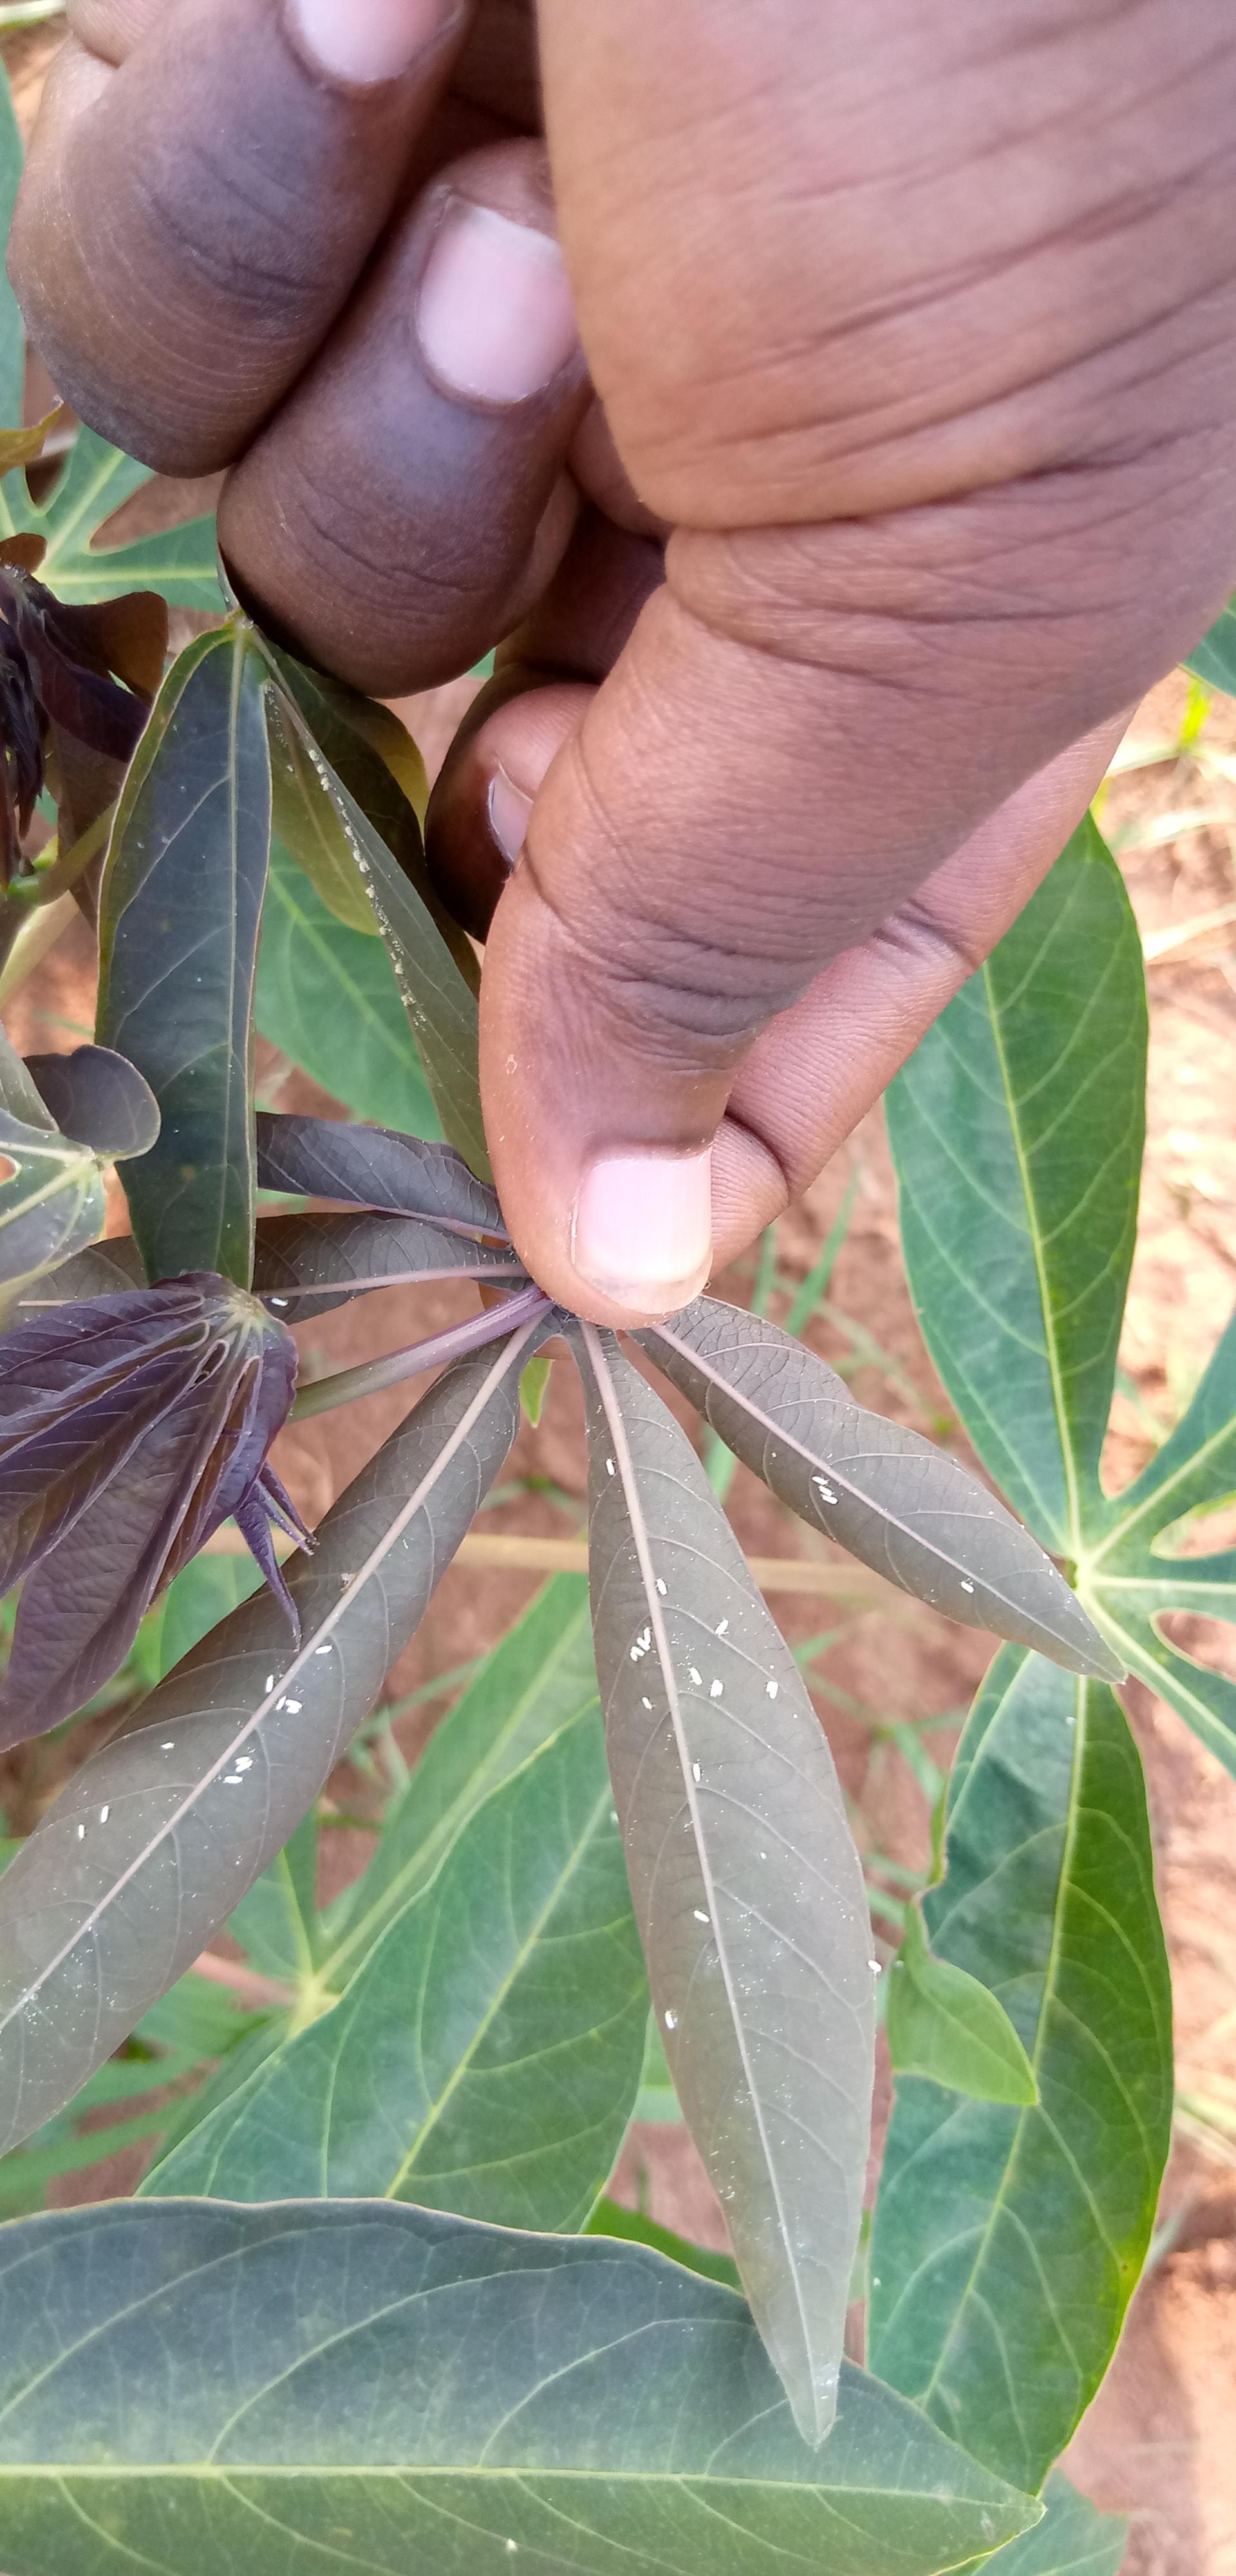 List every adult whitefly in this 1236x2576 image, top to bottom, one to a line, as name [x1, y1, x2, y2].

whitefly [306, 748, 321, 761]
whitefly [316, 762, 327, 773]
whitefly [319, 776, 330, 785]
whitefly [322, 781, 331, 793]
whitefly [344, 825, 355, 838]
whitefly [352, 849, 365, 861]
whitefly [358, 861, 372, 873]
whitefly [363, 885, 375, 899]
whitefly [379, 925, 389, 936]
whitefly [395, 963, 406, 974]
whitefly [400, 991, 409, 1000]
whitefly [402, 999, 411, 1009]
whitefly [270, 1297, 289, 1308]
whitefly [604, 1457, 617, 1477]
whitefly [811, 1474, 829, 1485]
whitefly [818, 1484, 832, 1497]
whitefly [818, 1493, 839, 1506]
whitefly [655, 1576, 669, 1596]
whitefly [957, 1579, 977, 1596]
whitefly [713, 1617, 730, 1637]
whitefly [643, 1625, 653, 1642]
whitefly [636, 1636, 652, 1651]
whitefly [314, 1642, 333, 1656]
whitefly [628, 1645, 647, 1656]
whitefly [630, 1652, 640, 1663]
whitefly [686, 1665, 703, 1686]
whitefly [263, 1672, 274, 1695]
whitefly [763, 1677, 782, 1703]
whitefly [709, 1678, 716, 1700]
whitefly [716, 1680, 726, 1698]
whitefly [641, 1694, 656, 1711]
whitefly [275, 1695, 287, 1712]
whitefly [285, 1699, 304, 1708]
whitefly [286, 1707, 301, 1715]
whitefly [160, 1739, 175, 1751]
whitefly [234, 1754, 251, 1764]
whitefly [234, 1759, 255, 1775]
whitefly [690, 1761, 704, 1784]
whitefly [220, 1774, 245, 1786]
whitefly [98, 1803, 111, 1824]
whitefly [76, 1821, 86, 1842]
whitefly [692, 1907, 712, 1926]
whitefly [864, 1958, 885, 1975]
whitefly [661, 2006, 677, 2031]
whitefly [503, 2537, 519, 2554]